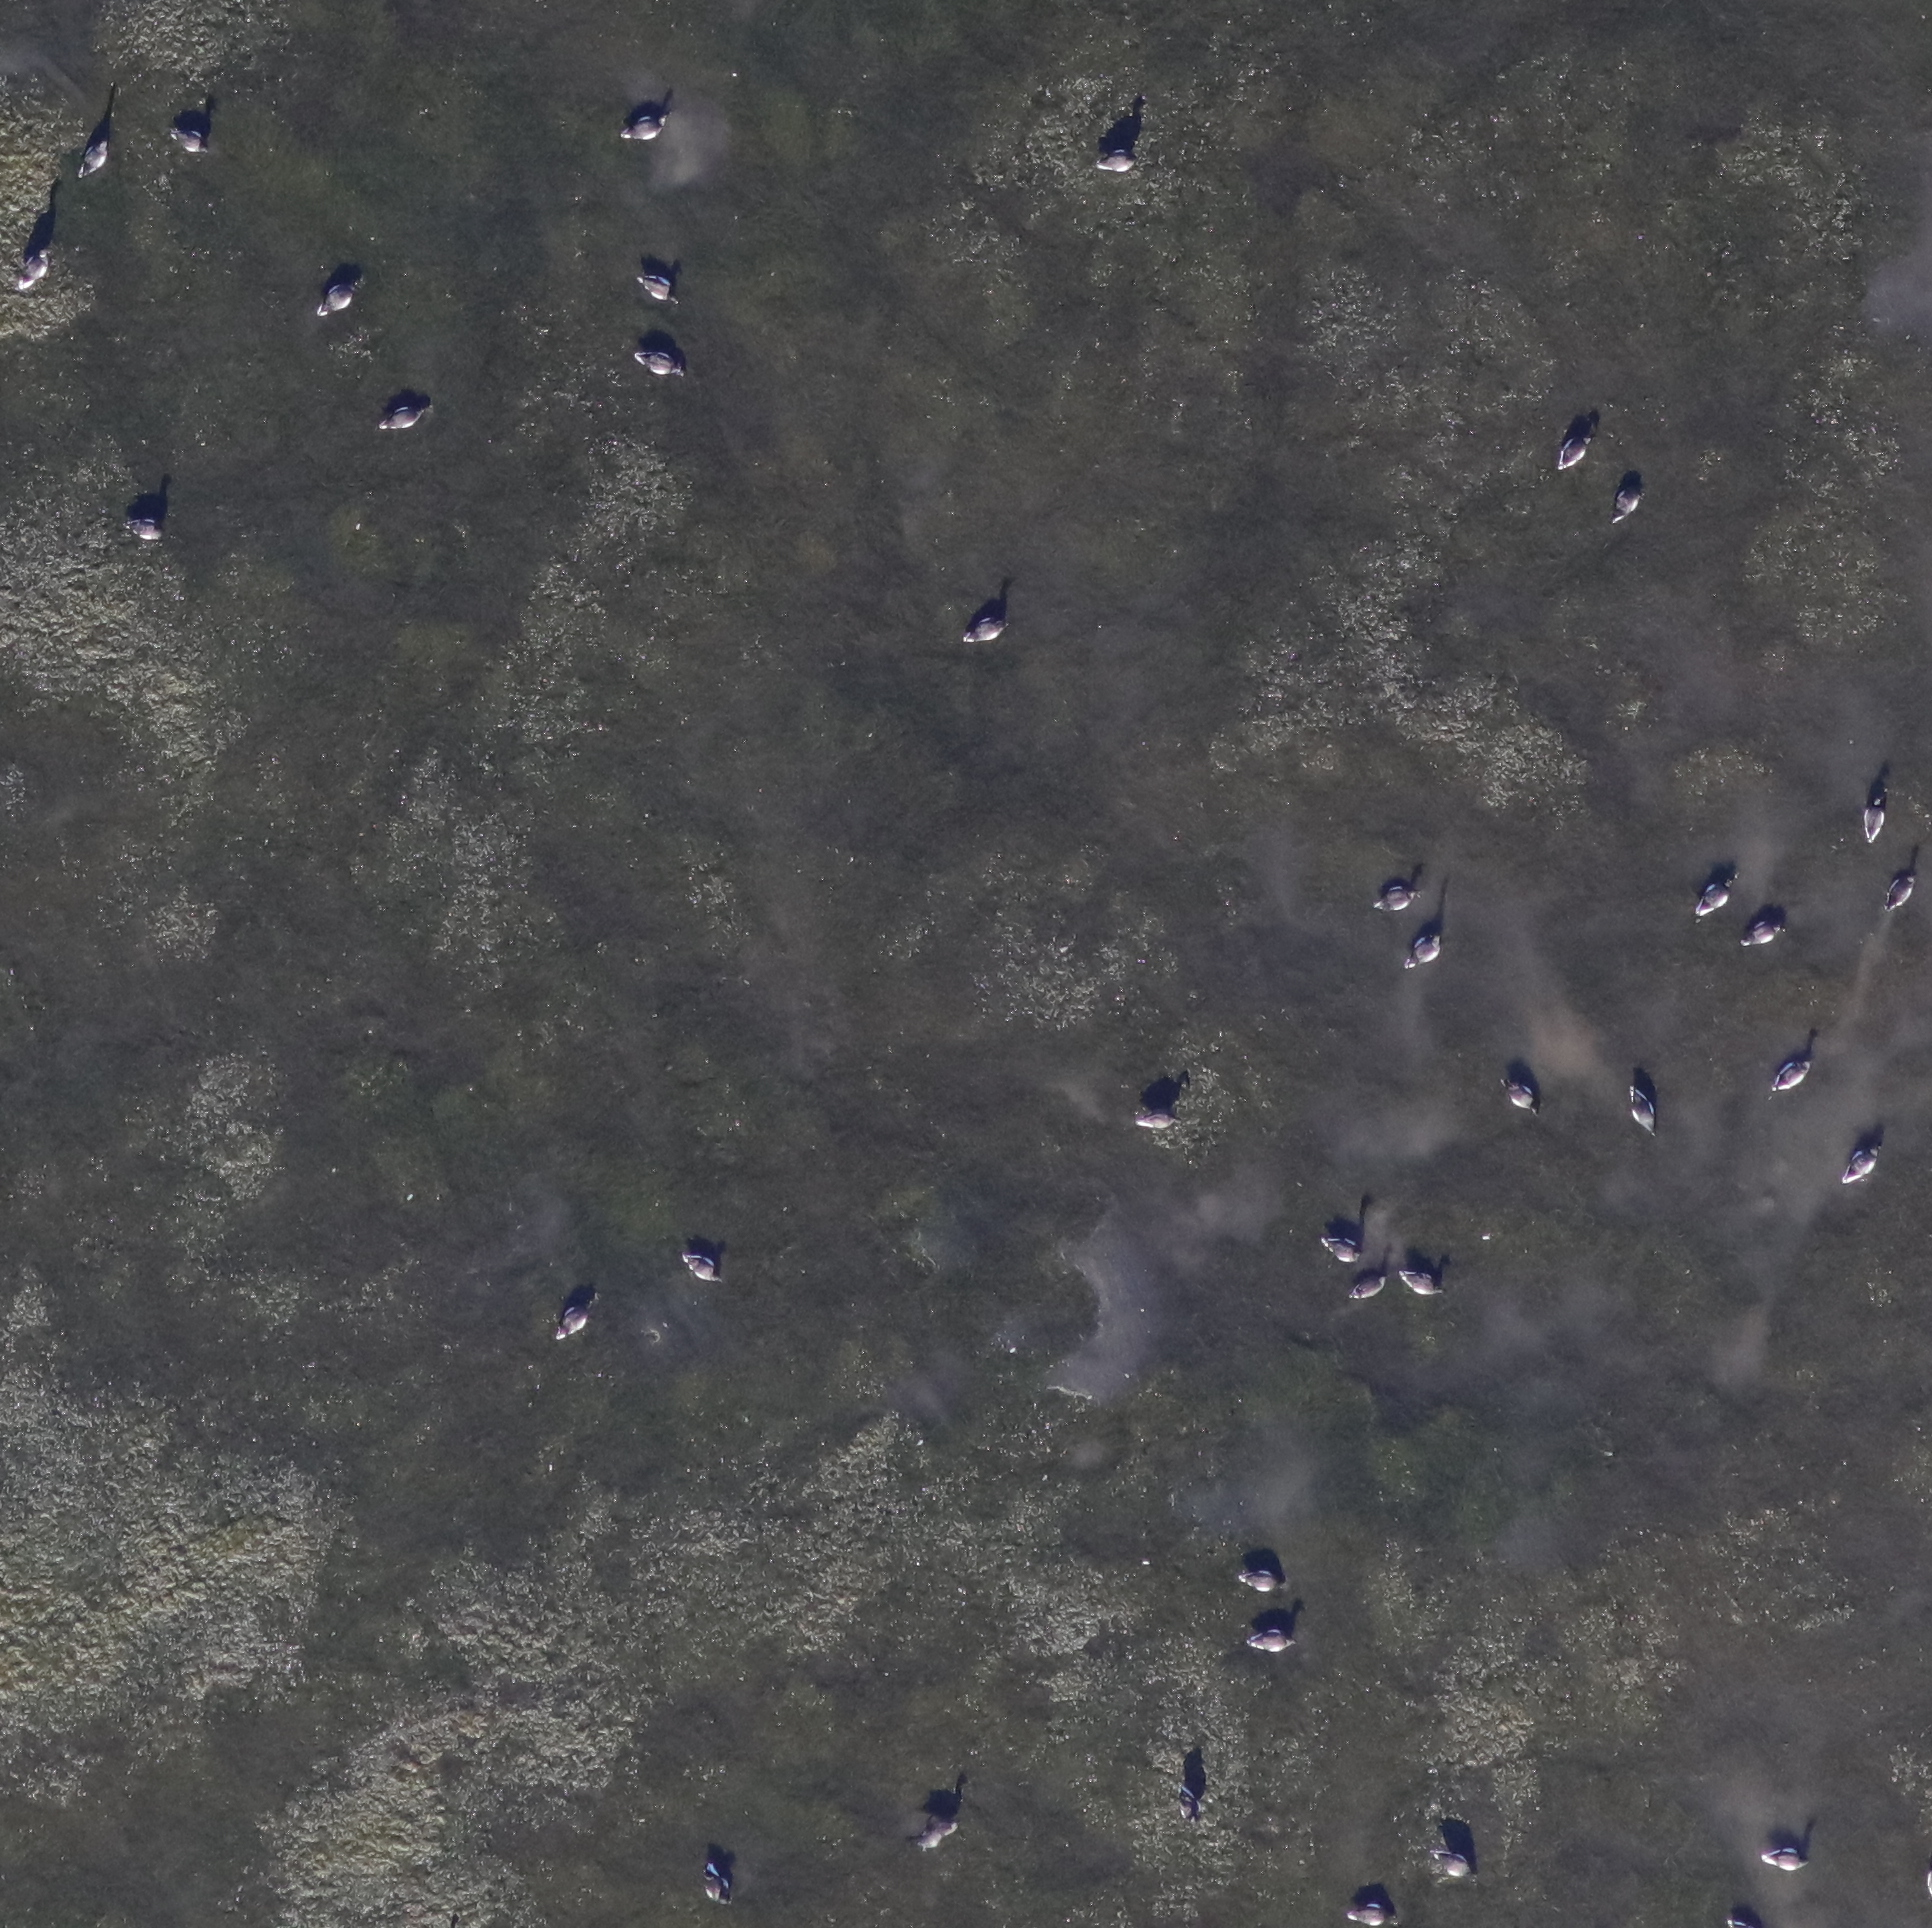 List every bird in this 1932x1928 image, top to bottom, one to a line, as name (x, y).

brant (645, 126)
brant (192, 139)
brant (95, 157)
brant (1119, 161)
brant (37, 273)
brant (658, 288)
brant (336, 298)
brant (659, 363)
brant (404, 416)
brant (1573, 451)
brant (1625, 503)
brant (148, 529)
brant (986, 629)
brant (1872, 818)
brant (1899, 892)
brant (1396, 898)
brant (1713, 898)
brant (1761, 933)
brant (1425, 950)
brant (1791, 1075)
brant (1520, 1094)
brant (1642, 1108)
brant (1158, 1118)
brant (1859, 1164)
brant (1343, 1252)
brant (704, 1267)
brant (1422, 1283)
brant (1370, 1285)
brant (574, 1320)
brant (1263, 1581)
brant (1269, 1640)
brant (1191, 1809)
brant (934, 1833)
brant (1787, 1858)
brant (1450, 1867)
brant (719, 1882)
brant (1373, 1914)